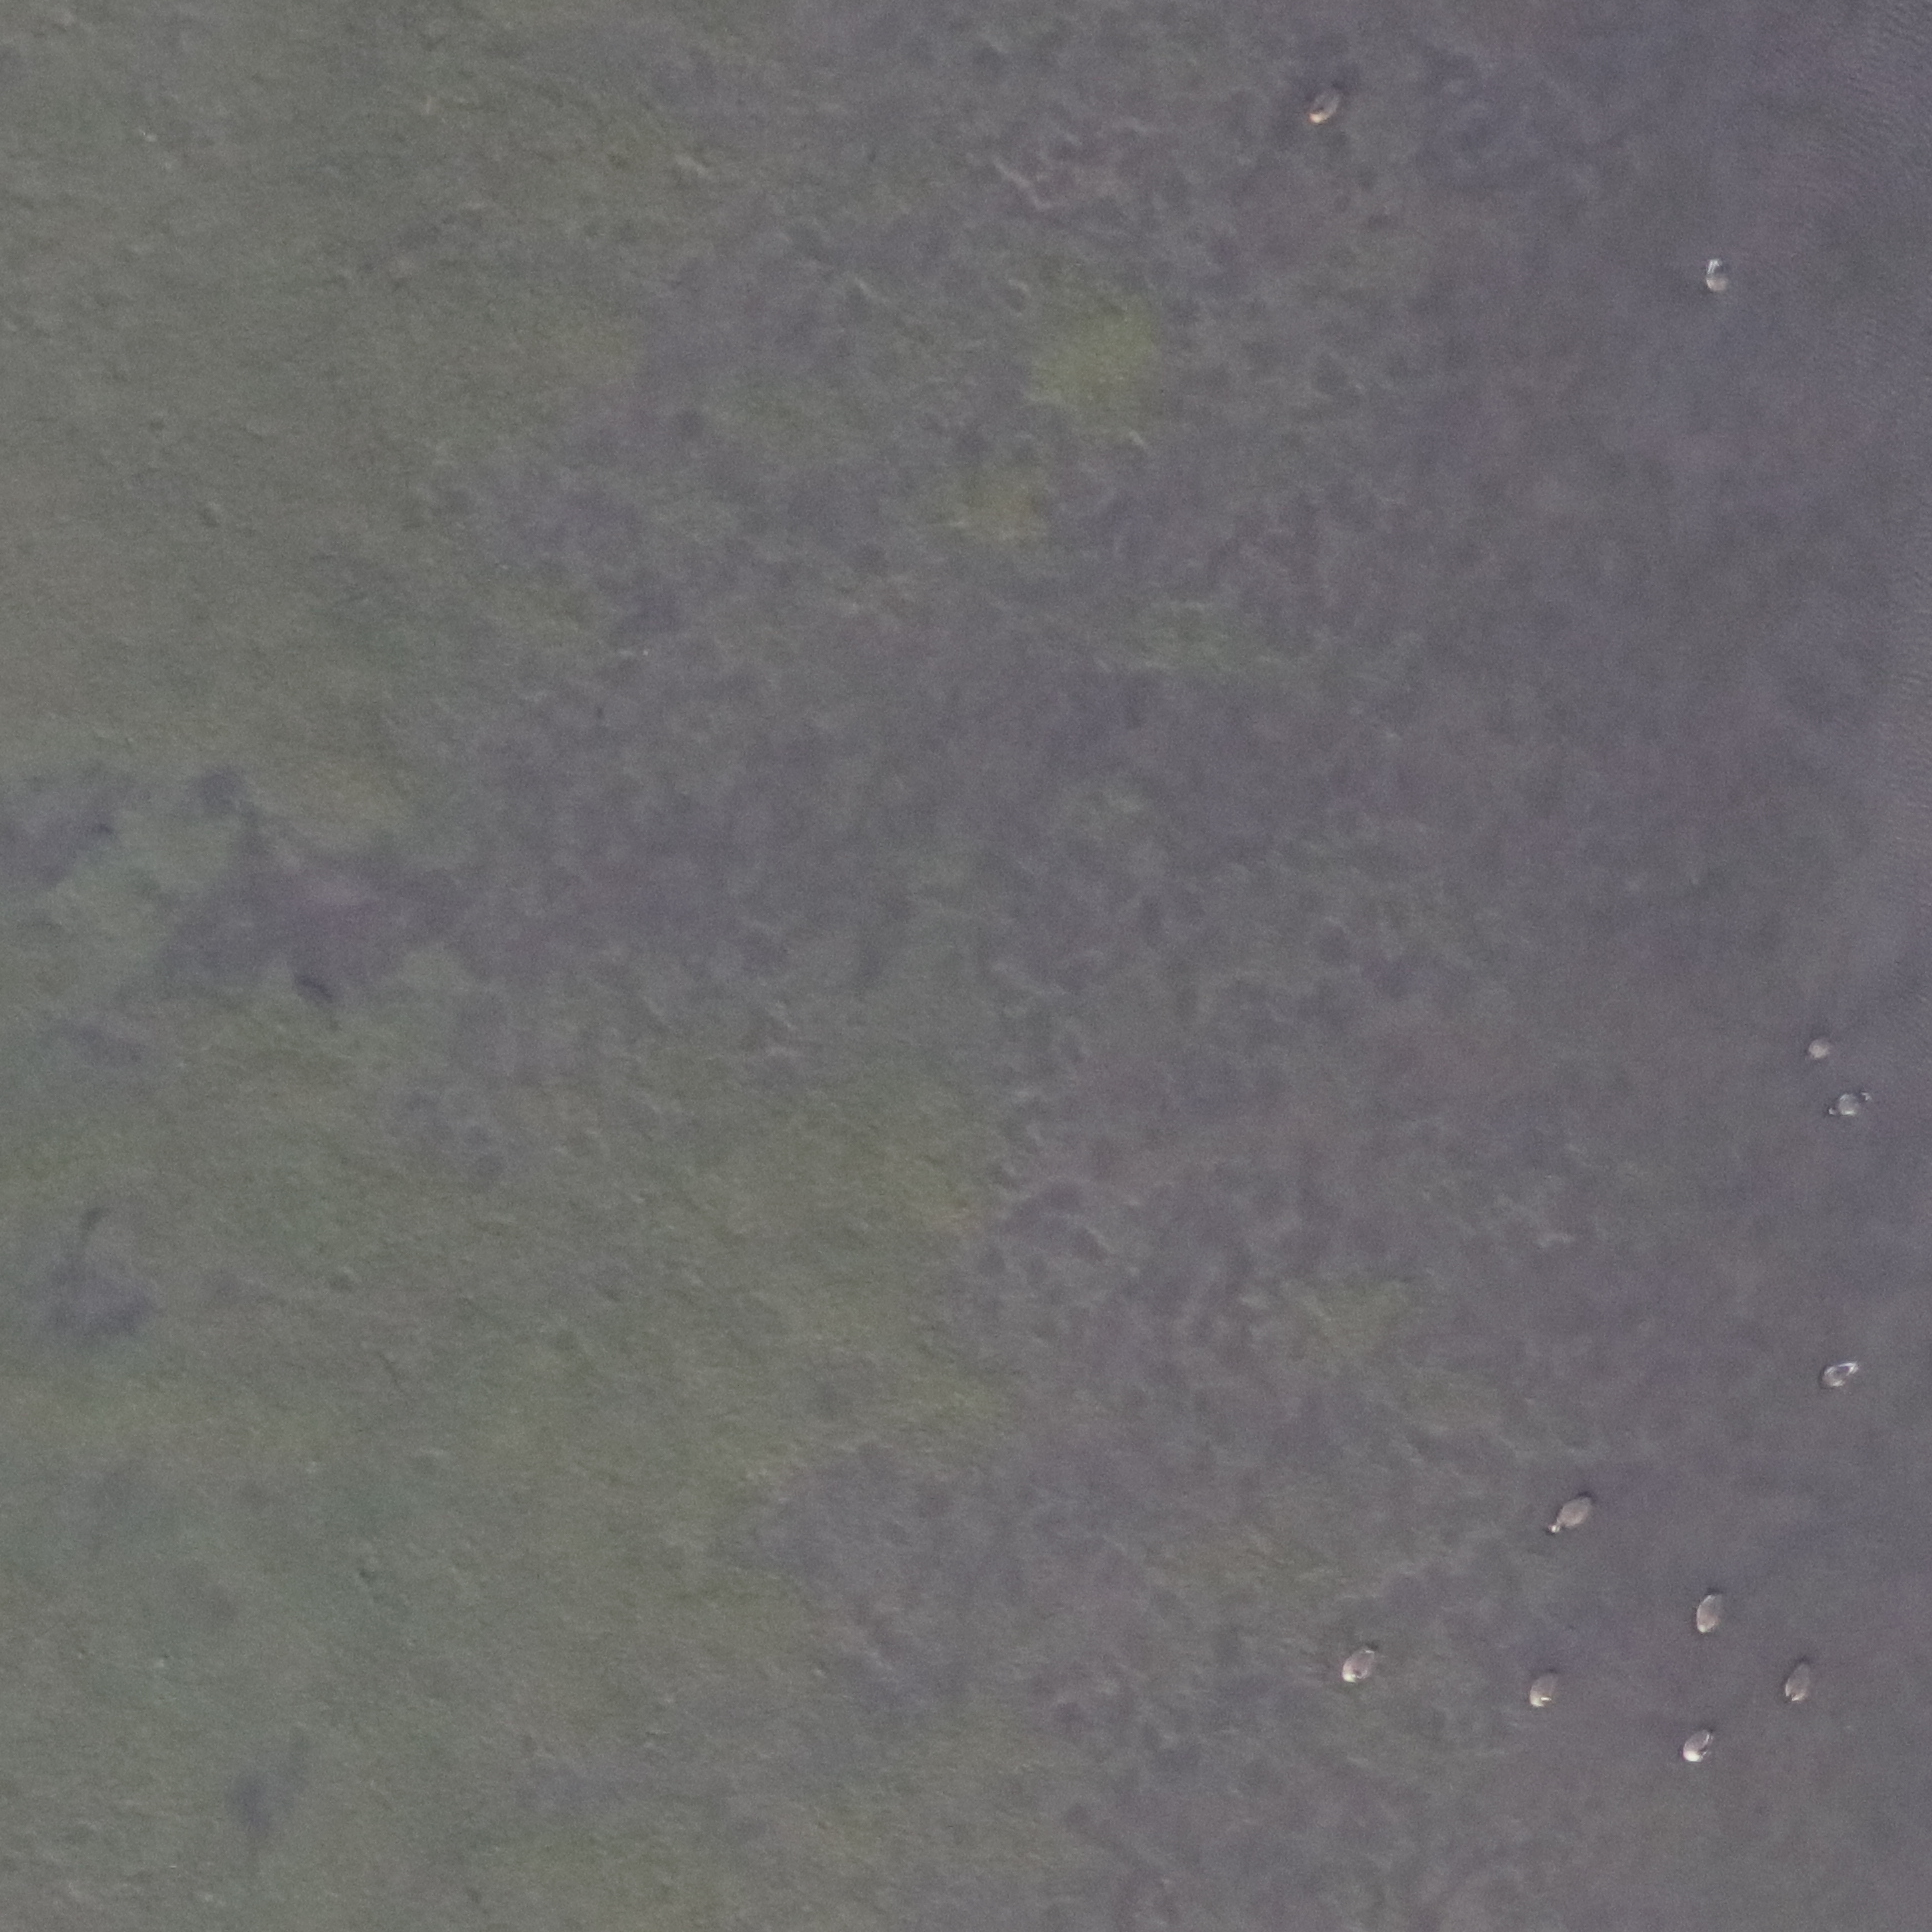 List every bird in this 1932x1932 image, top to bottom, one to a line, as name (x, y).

Canada goose (1324, 111)
brant (1718, 281)
brant (1818, 1052)
brant (1849, 1105)
brant (1838, 1374)
Canada goose (1571, 1513)
Canada goose (1708, 1613)
Canada goose (1360, 1664)
Canada goose (1796, 1681)
Canada goose (1540, 1690)
Canada goose (1697, 1745)